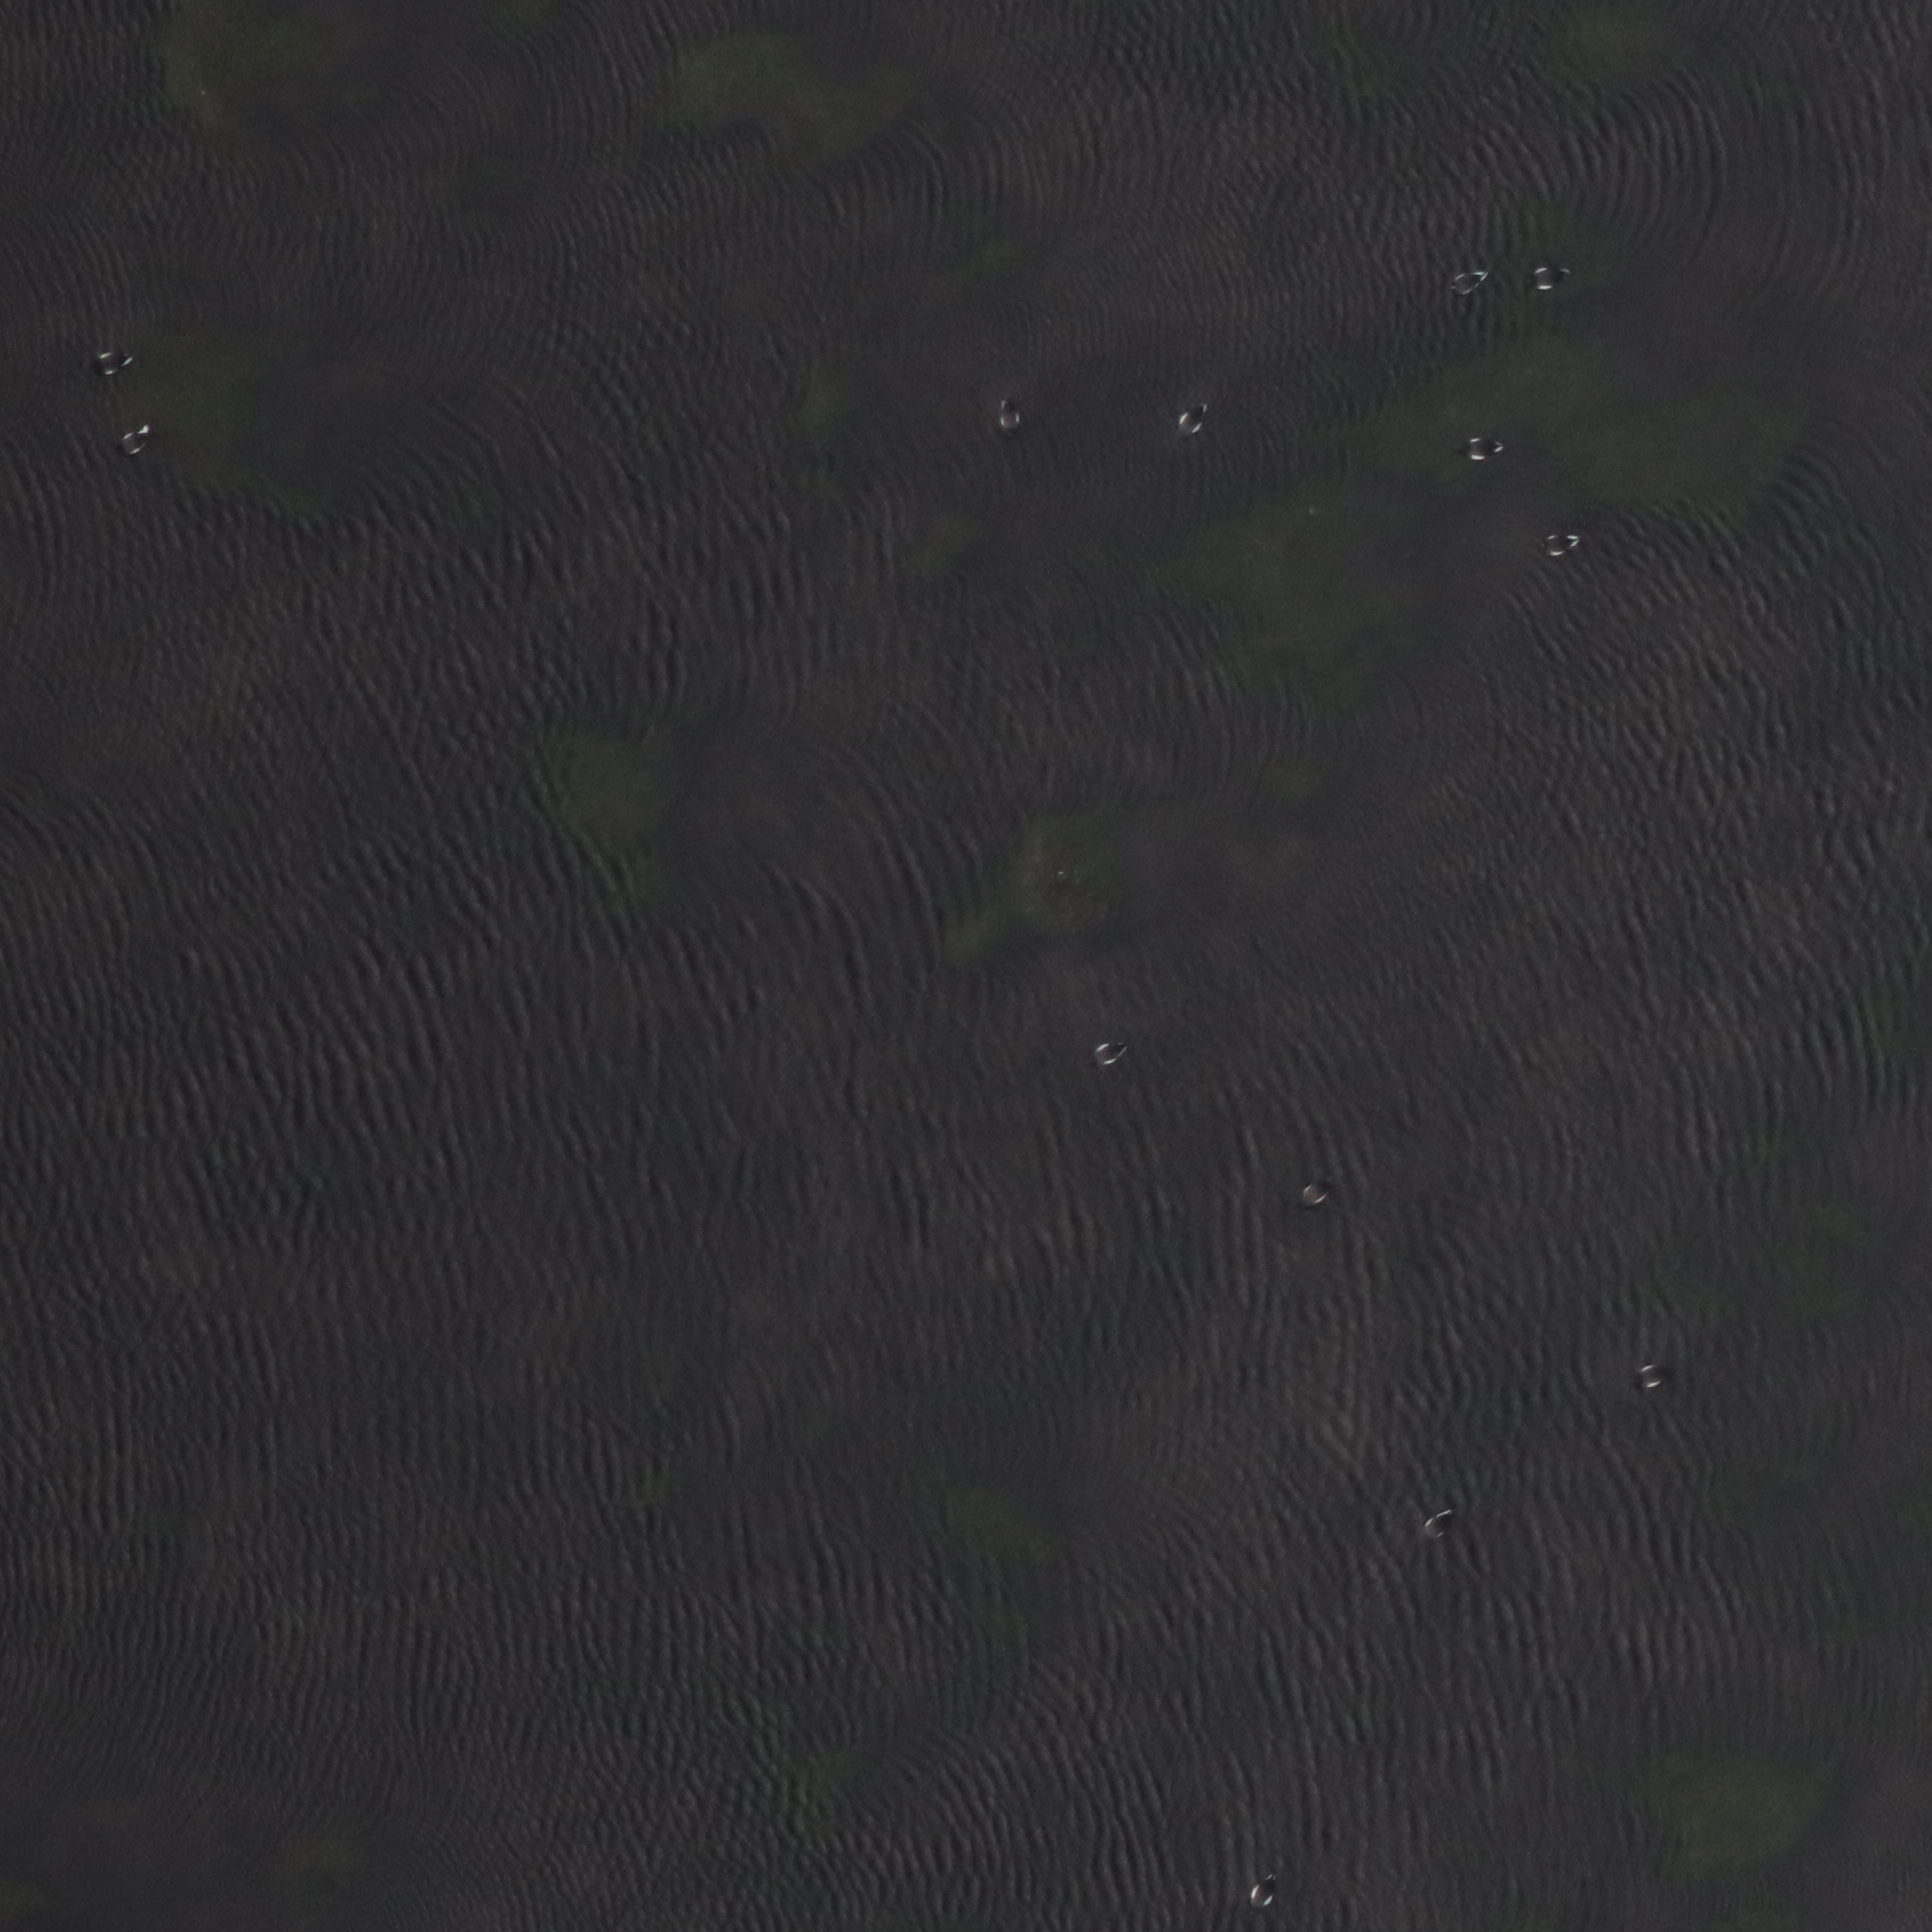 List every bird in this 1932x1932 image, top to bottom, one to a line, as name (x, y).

brant (1545, 278)
brant (1467, 281)
brant (111, 362)
brant (1011, 418)
brant (1192, 420)
brant (132, 441)
brant (1481, 448)
brant (1560, 544)
brant (1109, 1053)
brant (1315, 1192)
brant (1649, 1378)
brant (1438, 1527)
brant (1264, 1892)